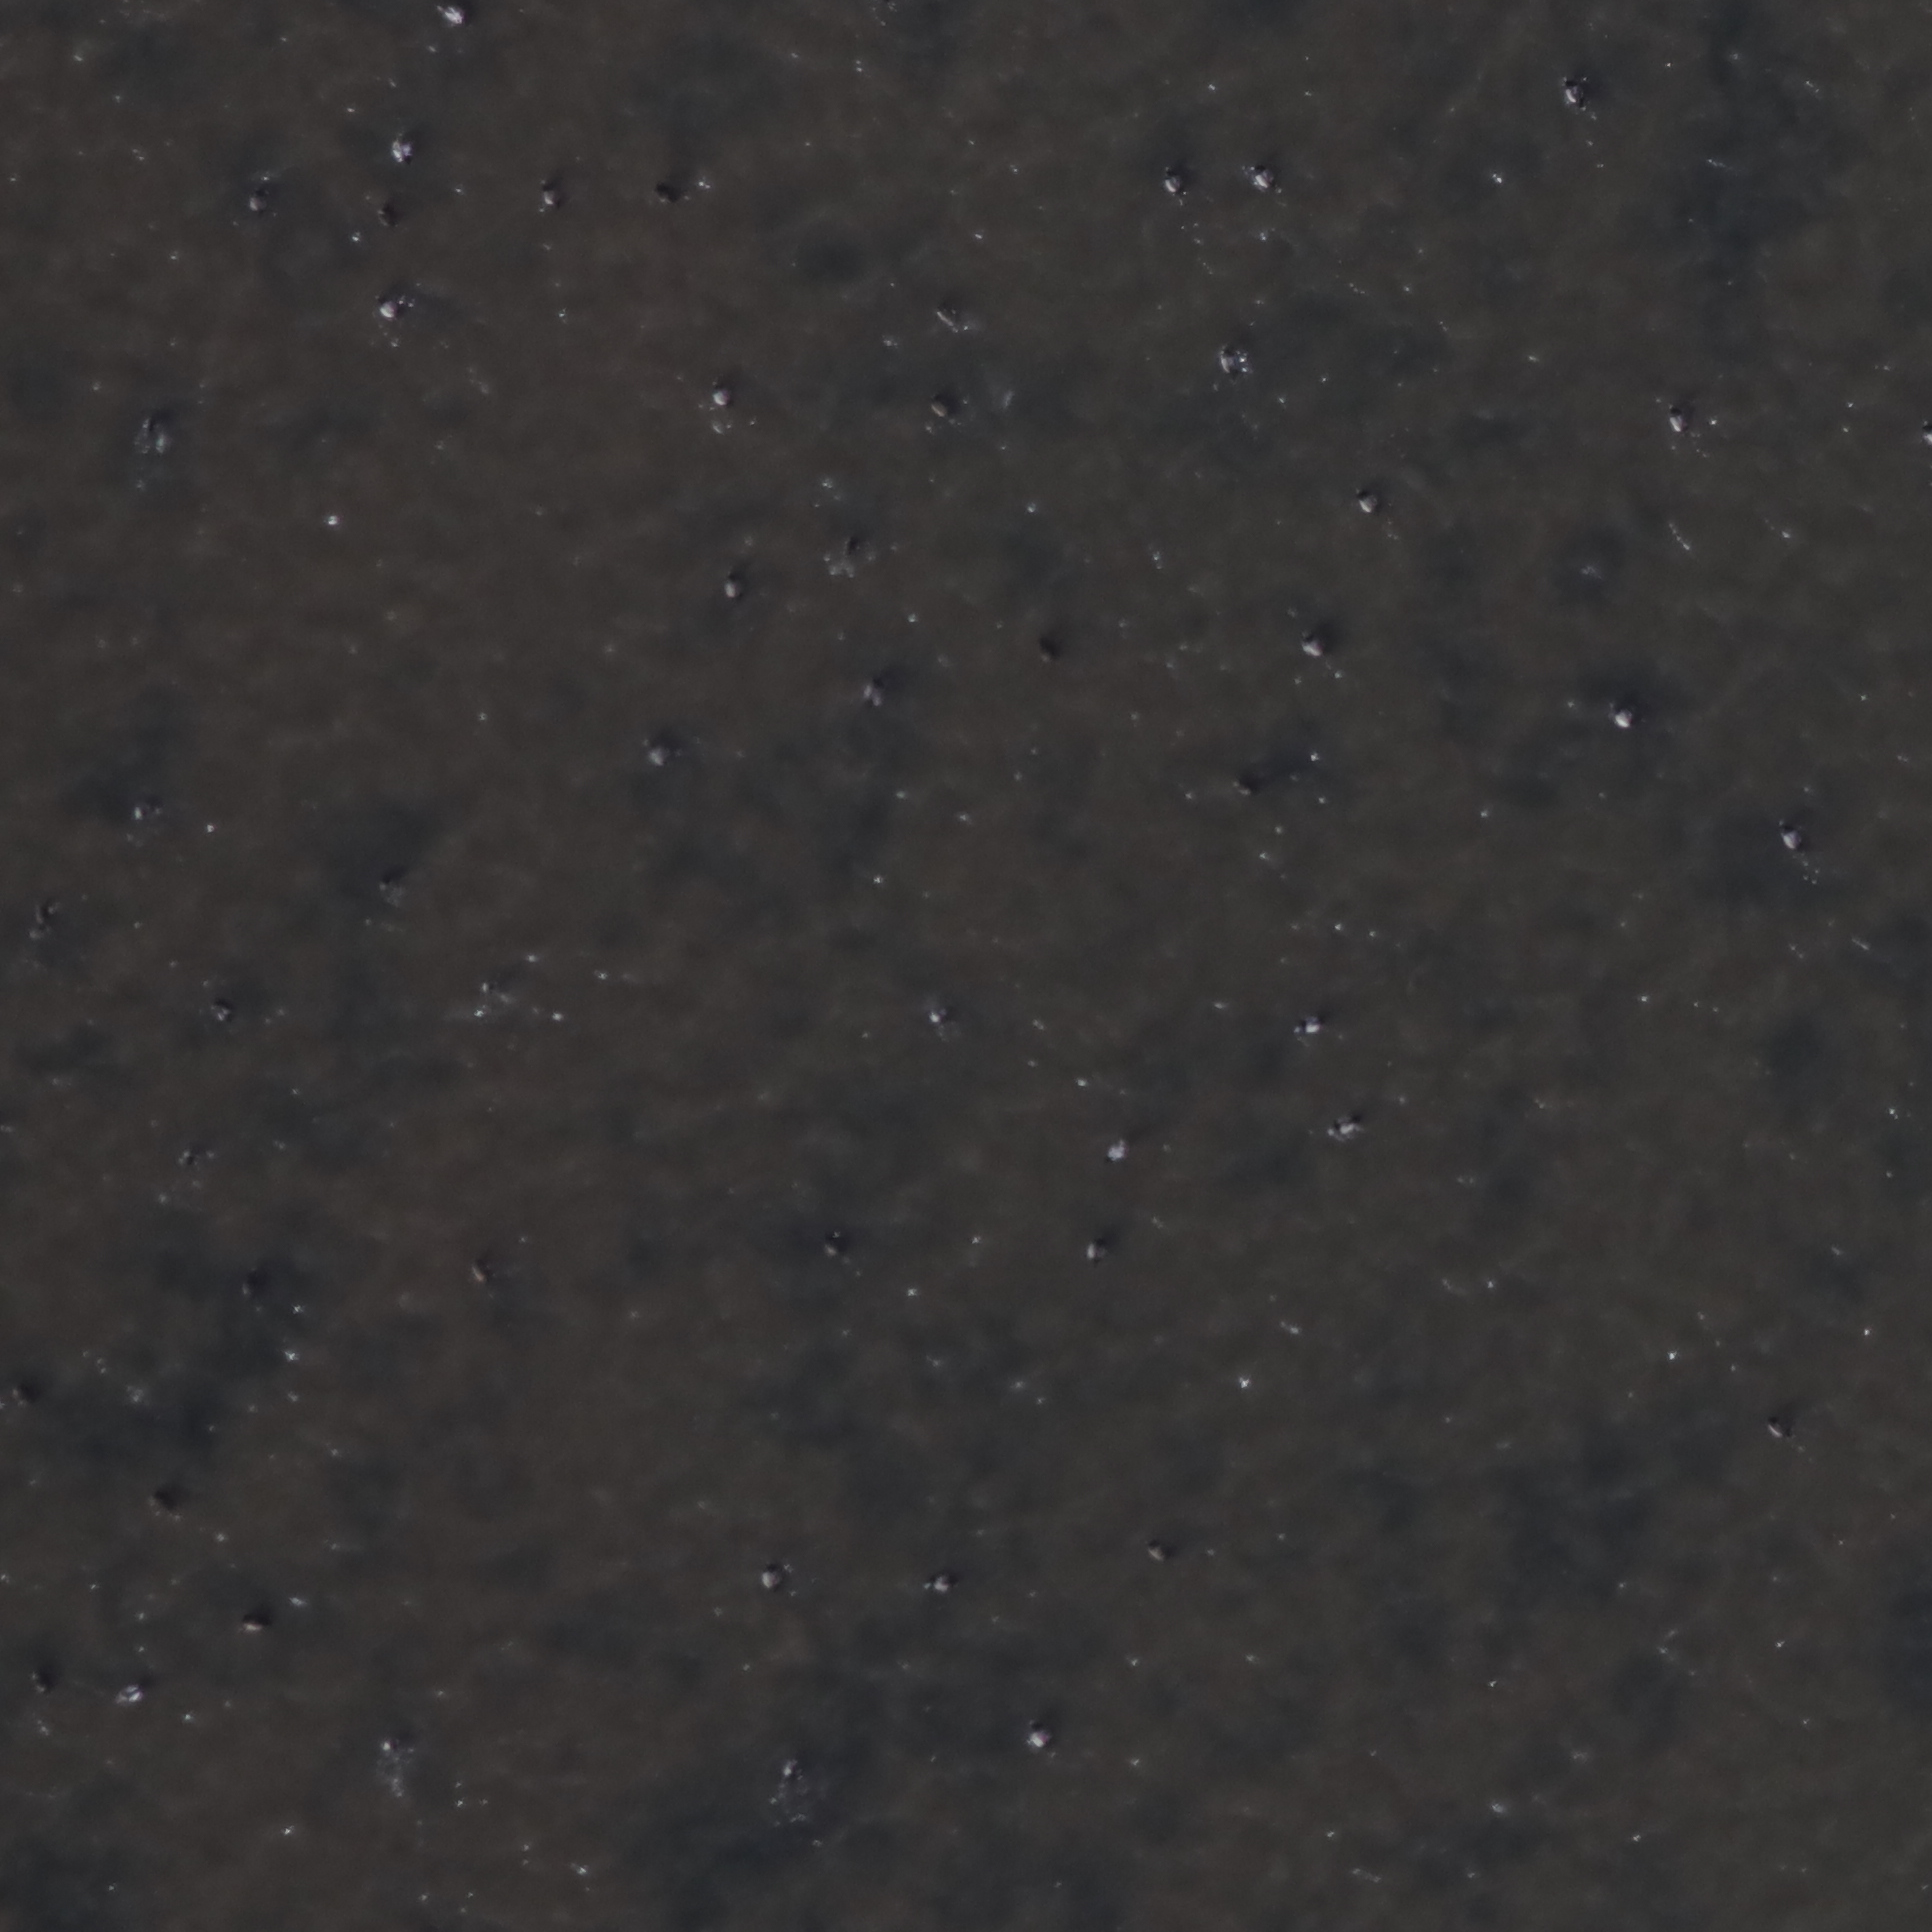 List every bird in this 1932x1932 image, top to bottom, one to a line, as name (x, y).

other bird (450, 16)
other bird (1574, 97)
other bird (402, 143)
other bird (1263, 175)
other bird (1174, 182)
other bird (662, 189)
other bird (549, 191)
other bird (258, 200)
other bird (388, 212)
other bird (395, 306)
other bird (945, 315)
other bird (1231, 360)
other bird (716, 391)
other bird (938, 406)
other bird (154, 422)
other bird (1680, 422)
other bird (1368, 499)
other bird (851, 547)
other bird (729, 582)
other bird (1311, 645)
other bird (1043, 648)
other bird (874, 690)
other bird (1626, 713)
other bird (655, 755)
other bird (1248, 782)
other bird (145, 810)
other bird (1794, 837)
other bird (383, 882)
other bird (45, 918)
other bird (220, 1010)
other bird (936, 1012)
other bird (1311, 1021)
other bird (1346, 1123)
other bird (1119, 1151)
other bird (194, 1157)
other bird (836, 1243)
other bird (1098, 1249)
other bird (482, 1267)
other bird (254, 1288)
other bird (18, 1398)
other bird (1775, 1427)
other bird (162, 1505)
other bird (1162, 1548)
other bird (771, 1576)
other bird (942, 1584)
other bird (255, 1624)
other bird (37, 1679)
other bird (133, 1694)
other bird (1046, 1742)
other bird (794, 1770)